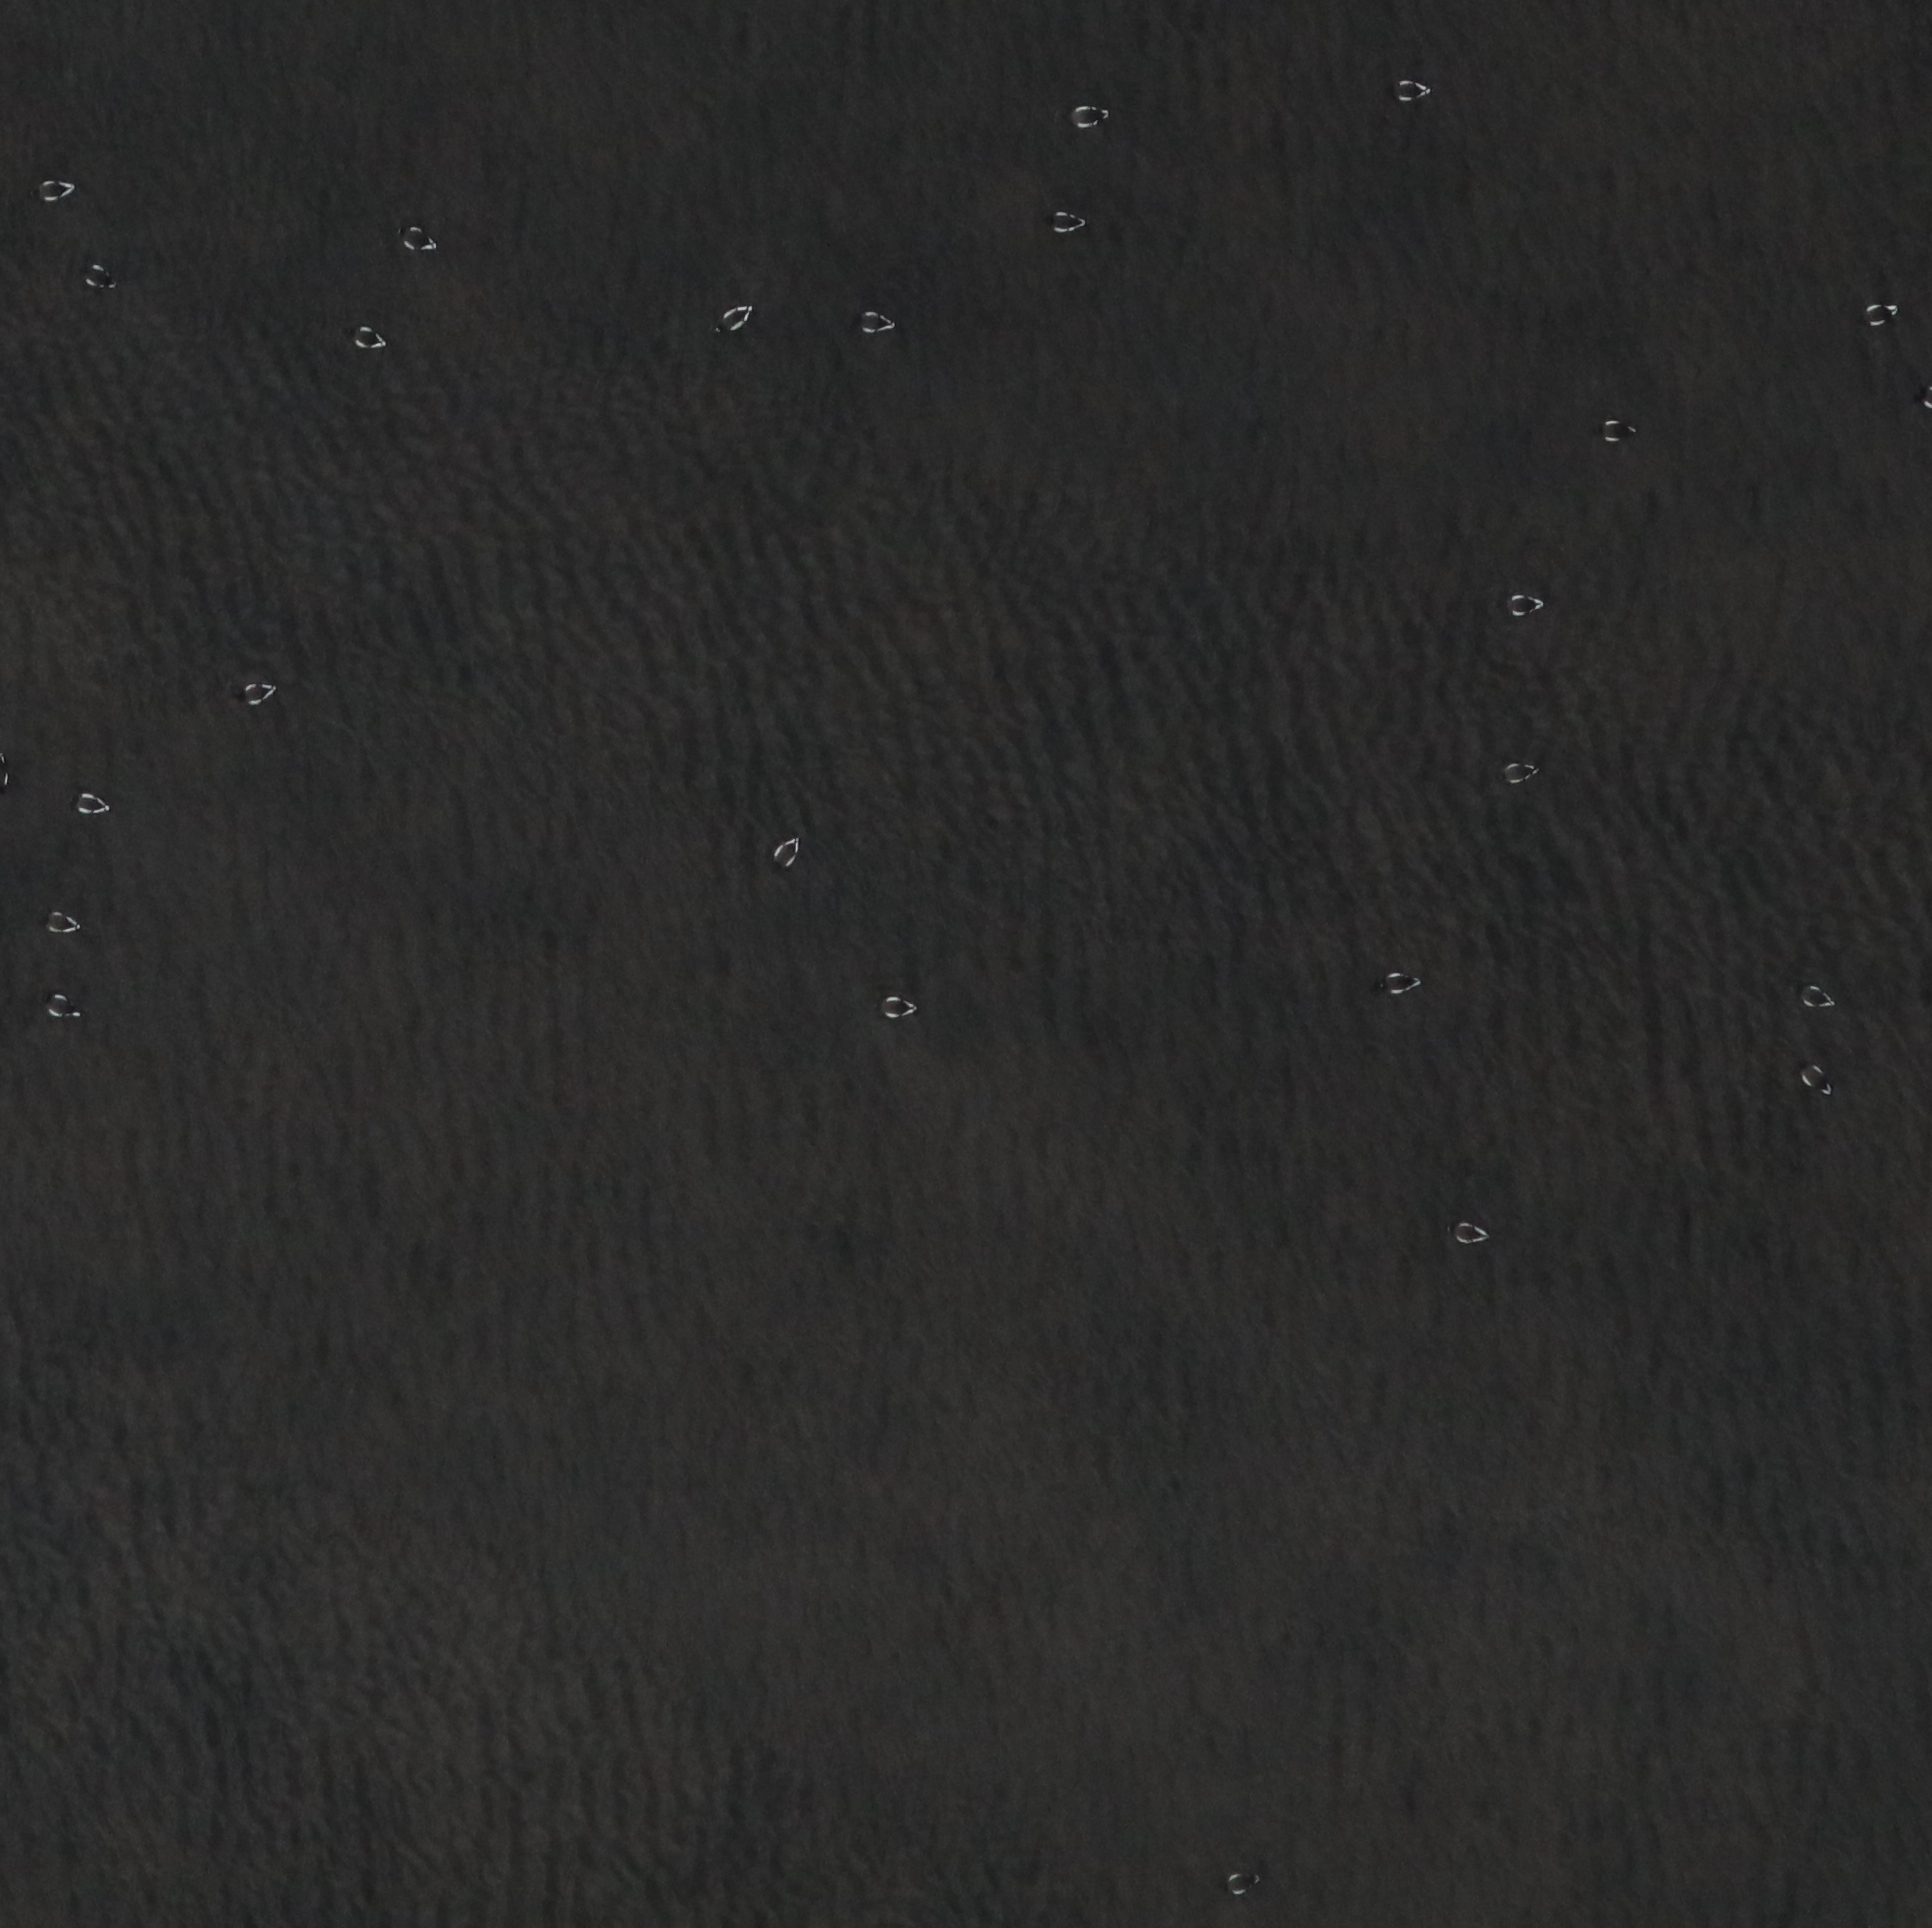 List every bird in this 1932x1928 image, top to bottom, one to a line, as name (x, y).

brant (1411, 91)
brant (1087, 117)
brant (52, 190)
brant (1065, 221)
brant (416, 238)
brant (98, 277)
brant (1881, 315)
brant (733, 318)
brant (874, 322)
brant (366, 337)
brant (1617, 431)
brant (1524, 605)
brant (255, 693)
brant (0, 772)
brant (1519, 772)
brant (90, 803)
brant (786, 852)
brant (60, 923)
brant (1399, 983)
brant (1815, 995)
brant (60, 1006)
brant (896, 1006)
brant (1815, 1075)
brant (1467, 1233)
brant (1241, 1883)